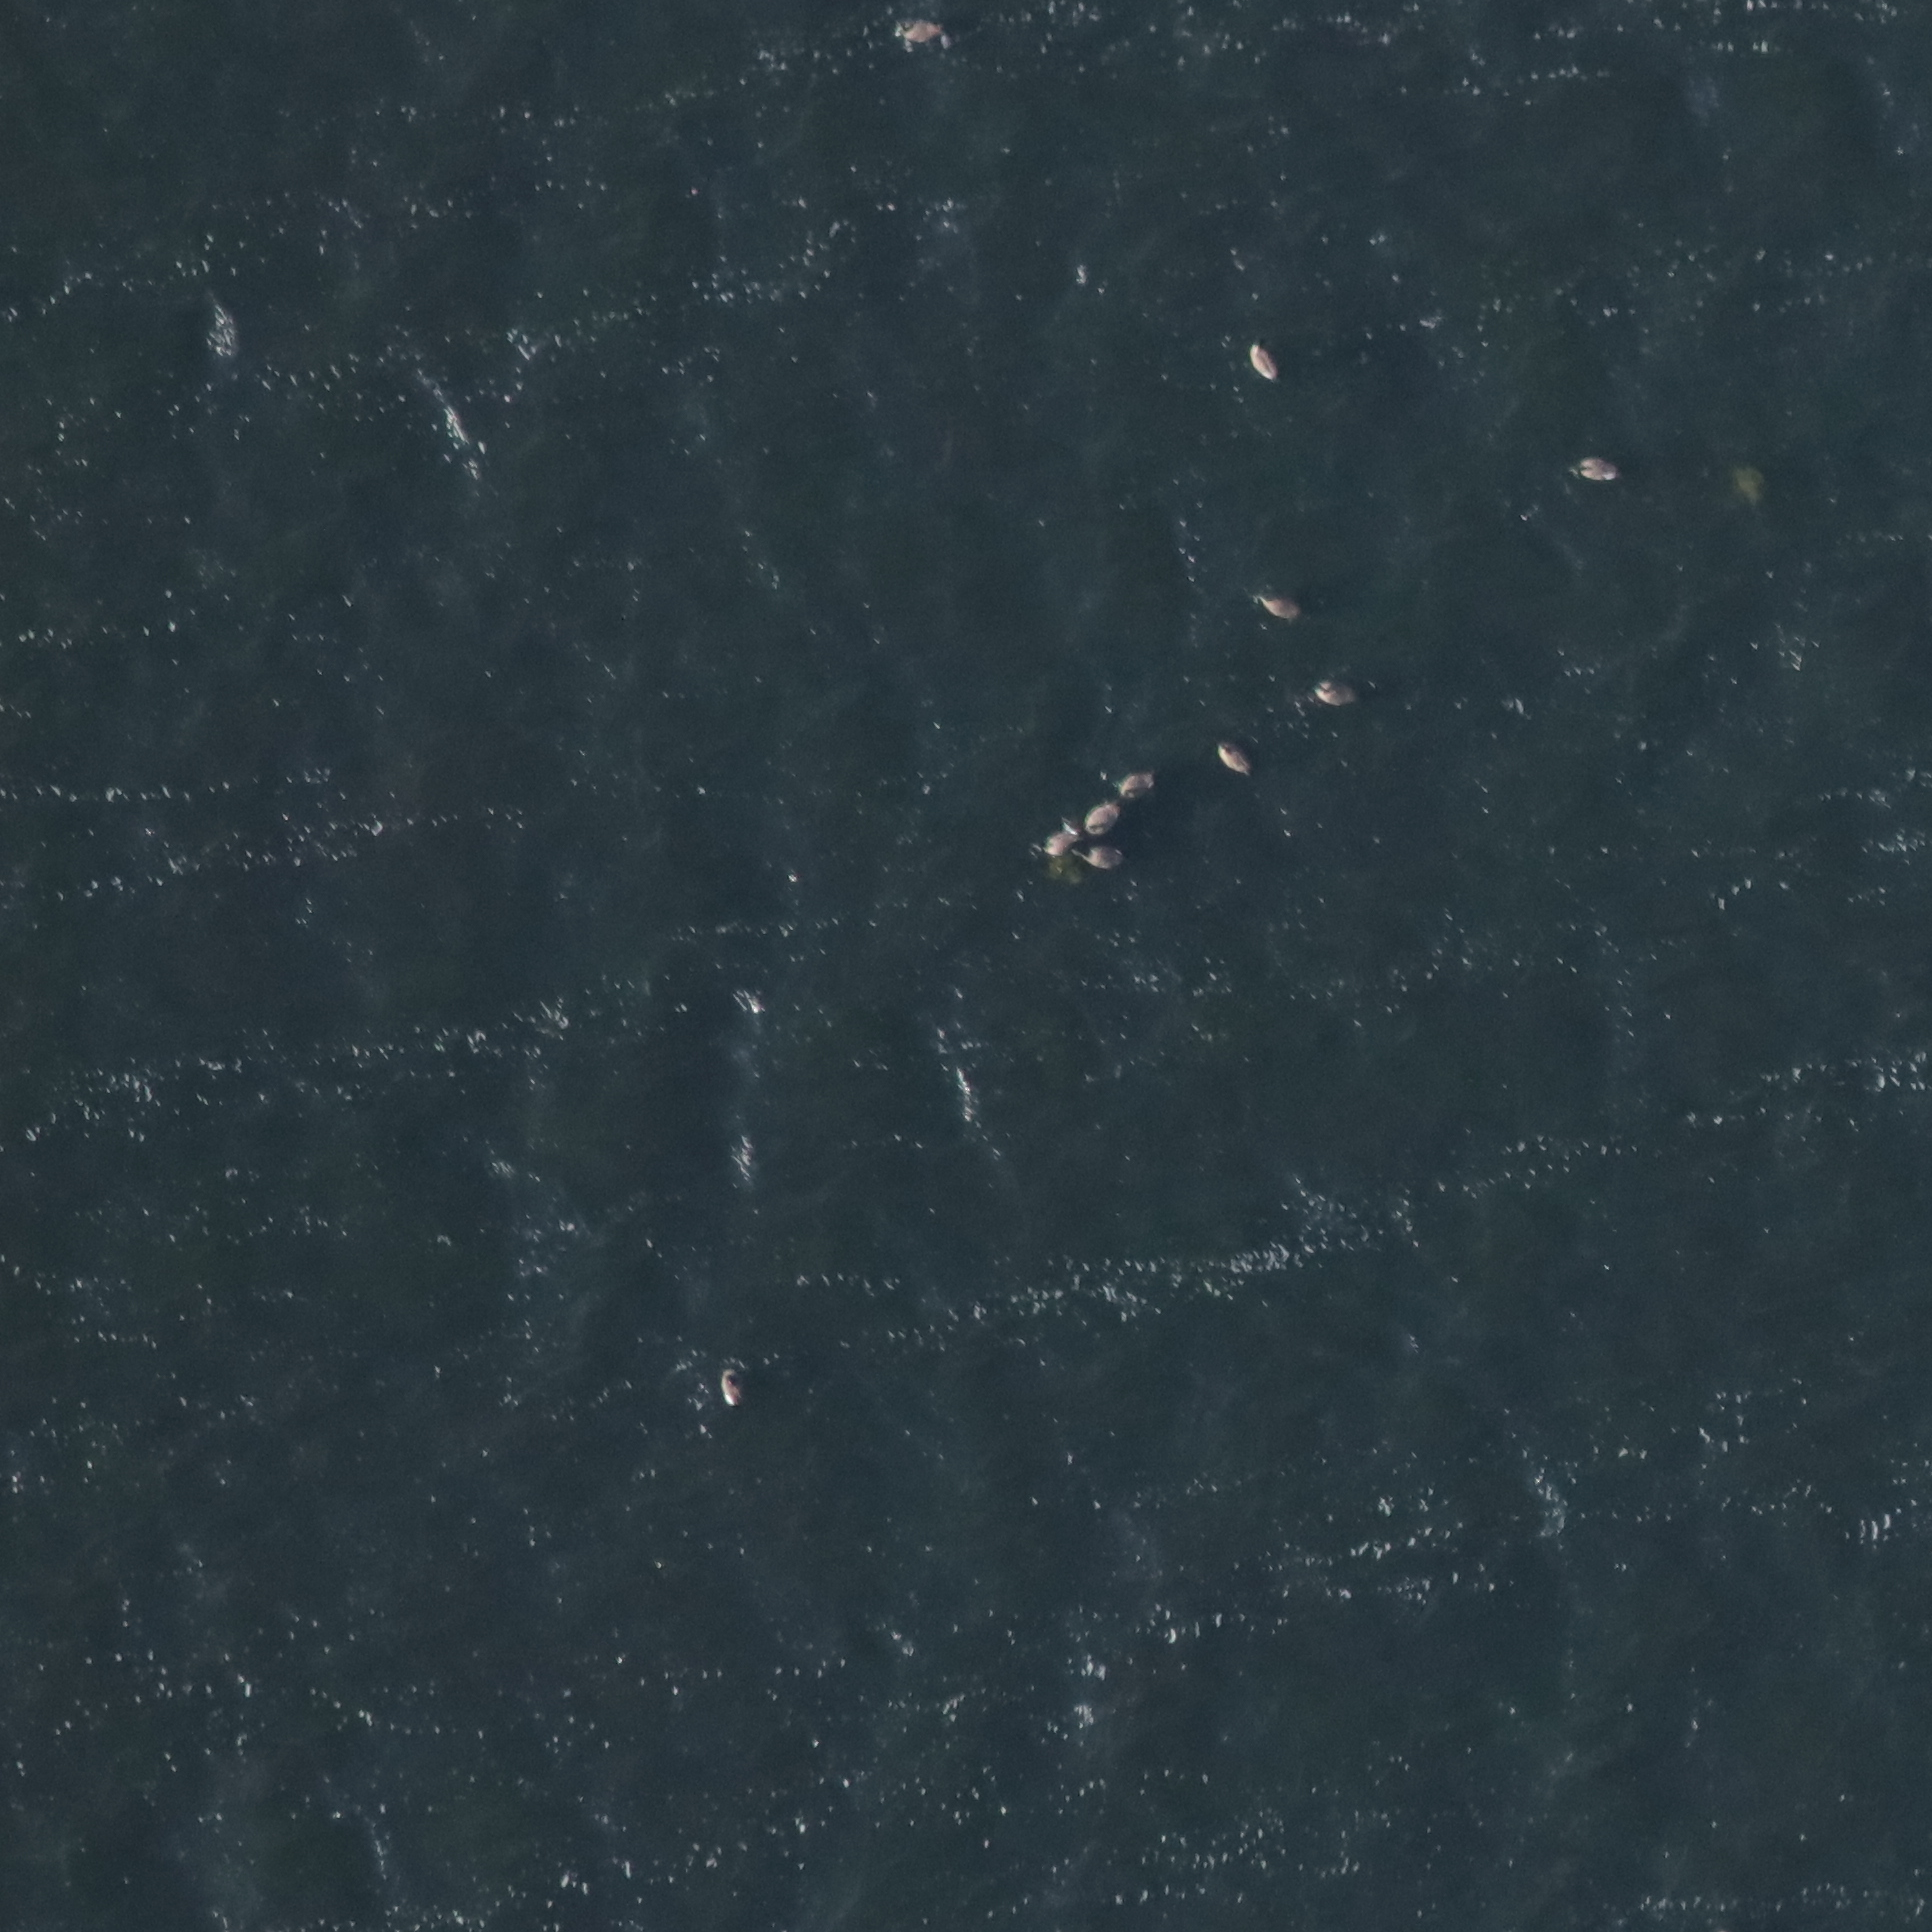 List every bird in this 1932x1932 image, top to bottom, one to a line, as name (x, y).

Canada goose (924, 34)
Canada goose (1260, 360)
Canada goose (1596, 470)
Canada goose (1279, 607)
Canada goose (1333, 694)
Canada goose (1231, 758)
Canada goose (1134, 786)
Canada goose (1102, 814)
Canada goose (1064, 841)
Canada goose (1102, 850)
Canada goose (733, 1387)